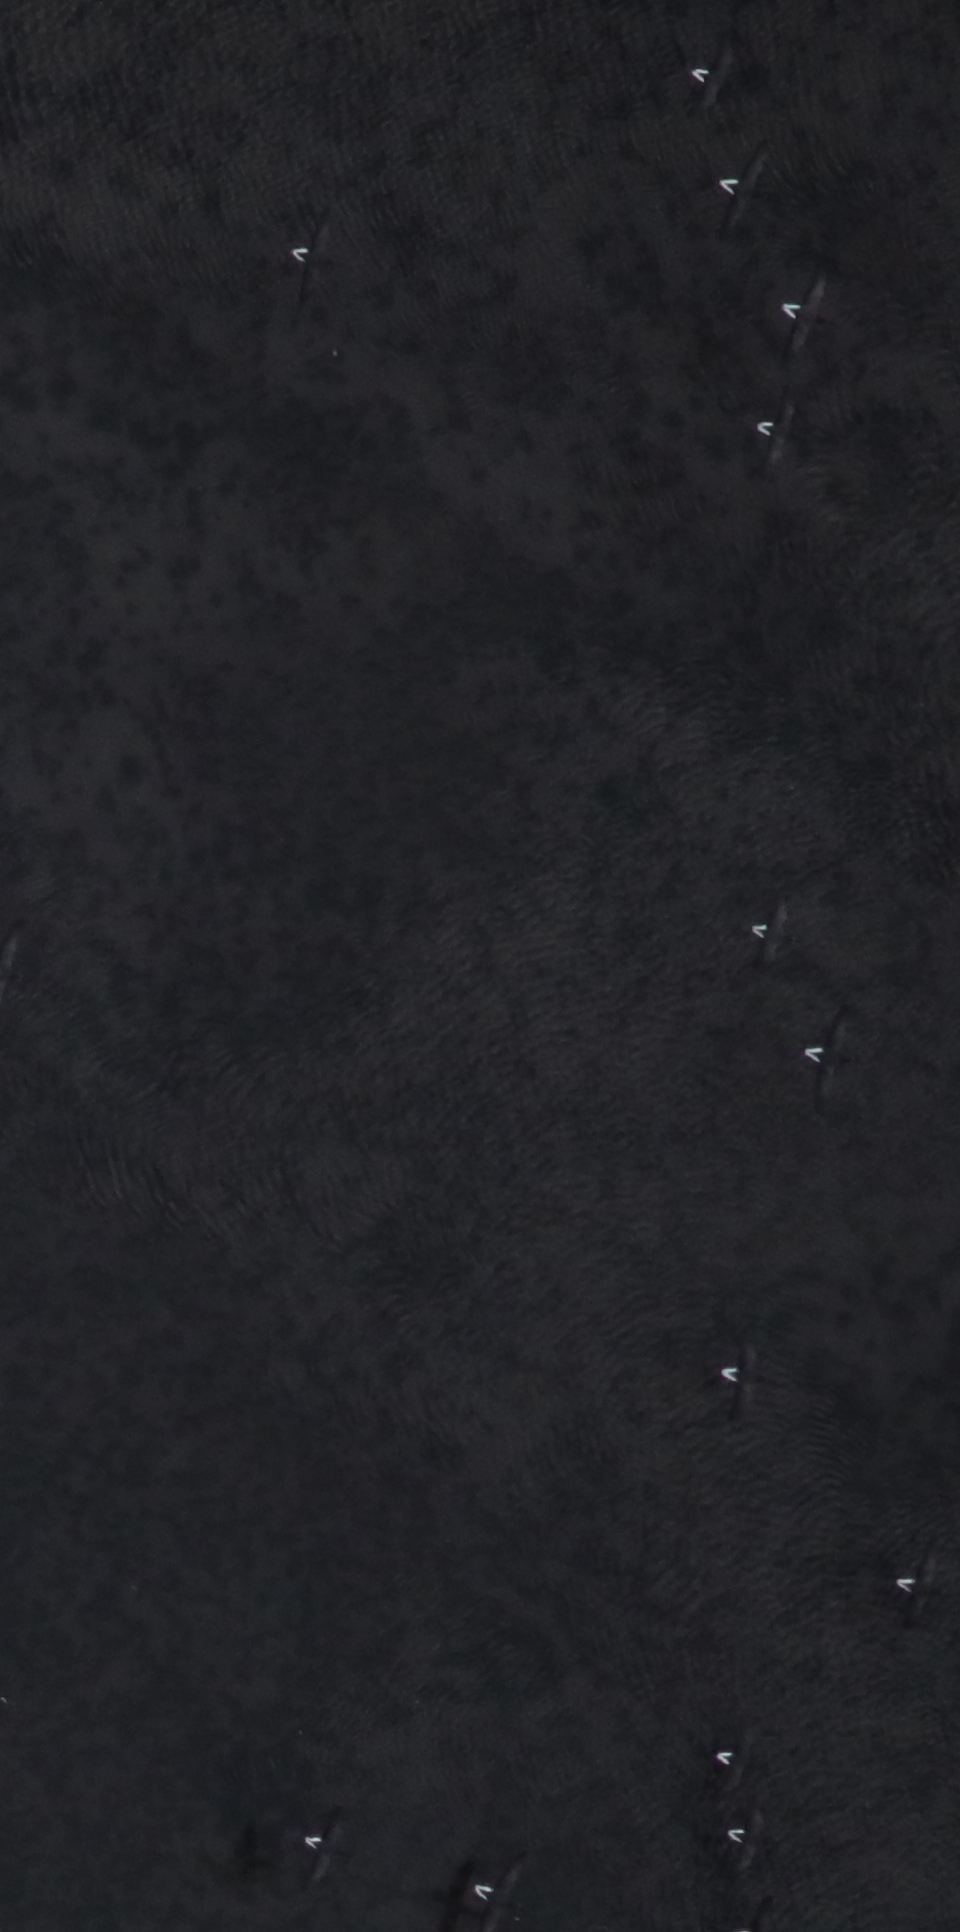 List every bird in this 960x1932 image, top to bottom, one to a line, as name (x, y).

brant (712, 79)
brant (746, 183)
brant (312, 253)
brant (809, 312)
brant (779, 428)
brant (773, 931)
brant (1, 969)
brant (828, 1055)
brant (744, 1375)
brant (923, 1582)
brant (740, 1762)
brant (750, 1833)
brant (325, 1843)
brant (494, 1896)